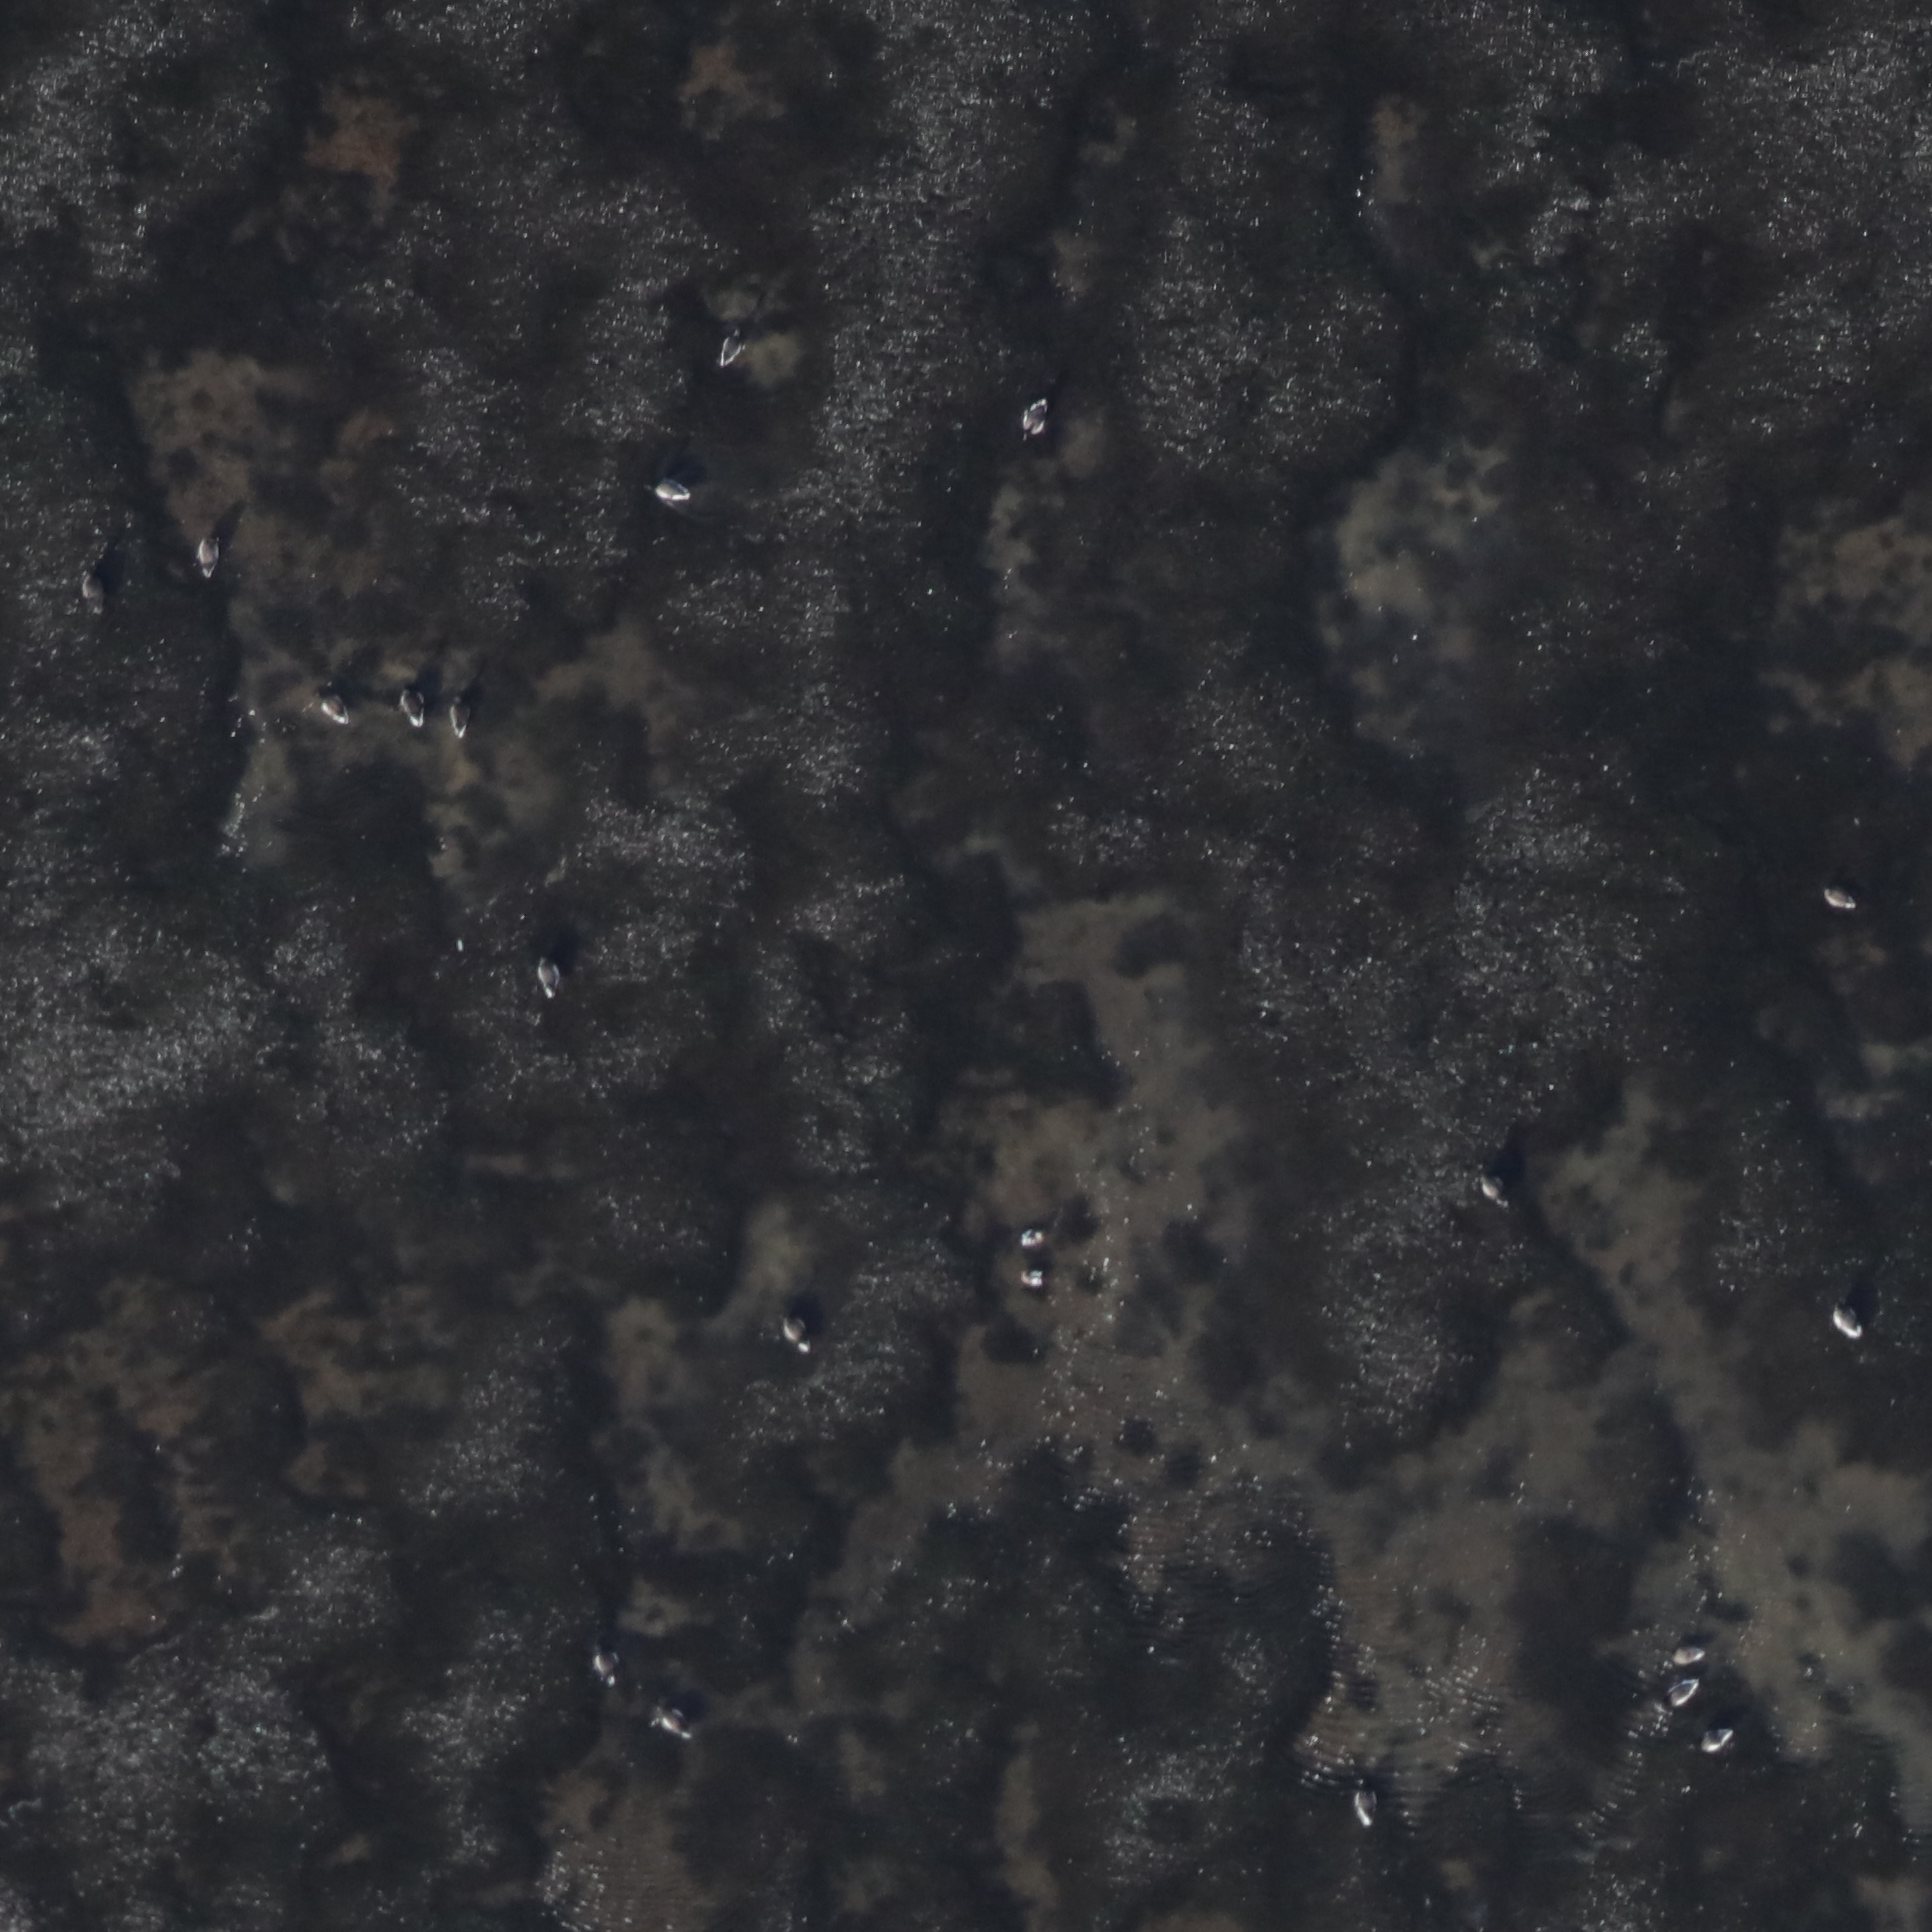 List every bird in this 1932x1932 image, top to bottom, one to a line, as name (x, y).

brant (732, 350)
brant (1035, 417)
brant (670, 490)
brant (209, 554)
brant (91, 591)
brant (412, 703)
brant (332, 706)
brant (460, 714)
brant (1840, 896)
brant (550, 976)
brant (1491, 1187)
brant (1028, 1235)
brant (1029, 1276)
brant (1848, 1319)
brant (796, 1329)
brant (1686, 1656)
brant (607, 1664)
brant (1680, 1694)
brant (674, 1720)
brant (1712, 1738)
brant (1364, 1802)